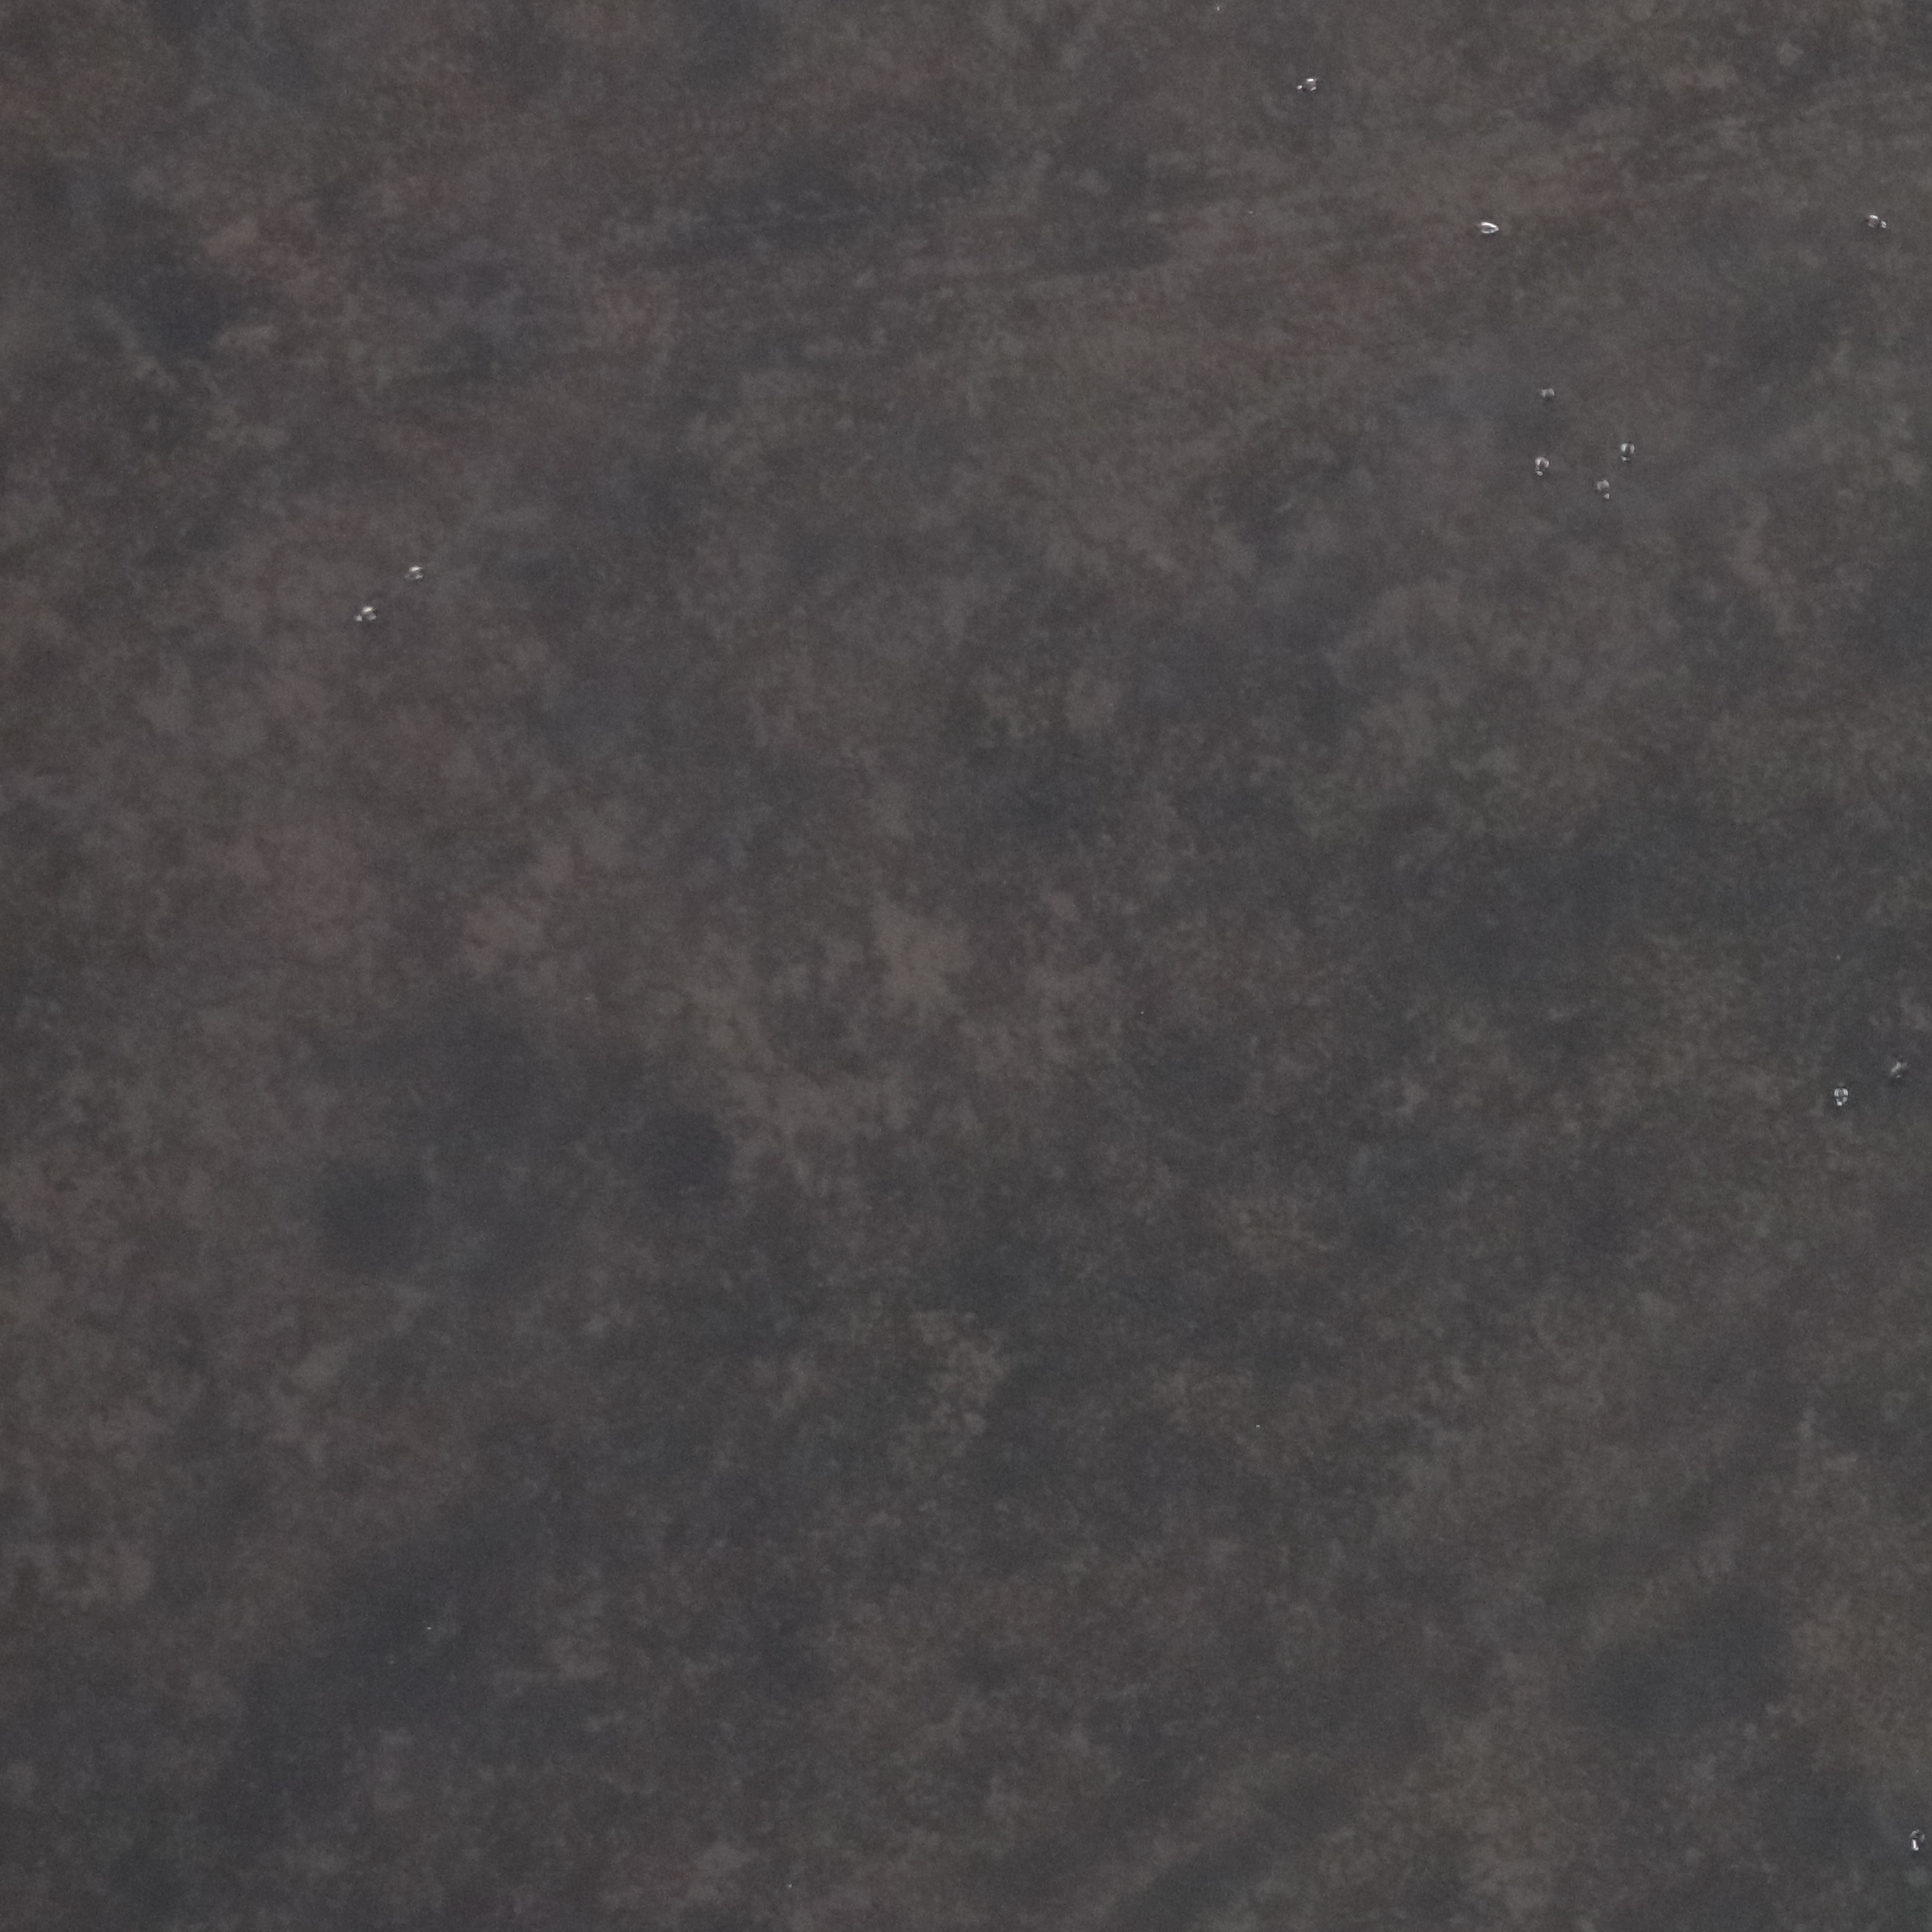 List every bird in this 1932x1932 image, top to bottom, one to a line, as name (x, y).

brant (1311, 83)
brant (1880, 216)
brant (1493, 223)
brant (1549, 402)
brant (1628, 450)
brant (1546, 459)
brant (1615, 481)
brant (422, 563)
brant (363, 618)
brant (1903, 1059)
brant (1845, 1088)
brant (1915, 1838)